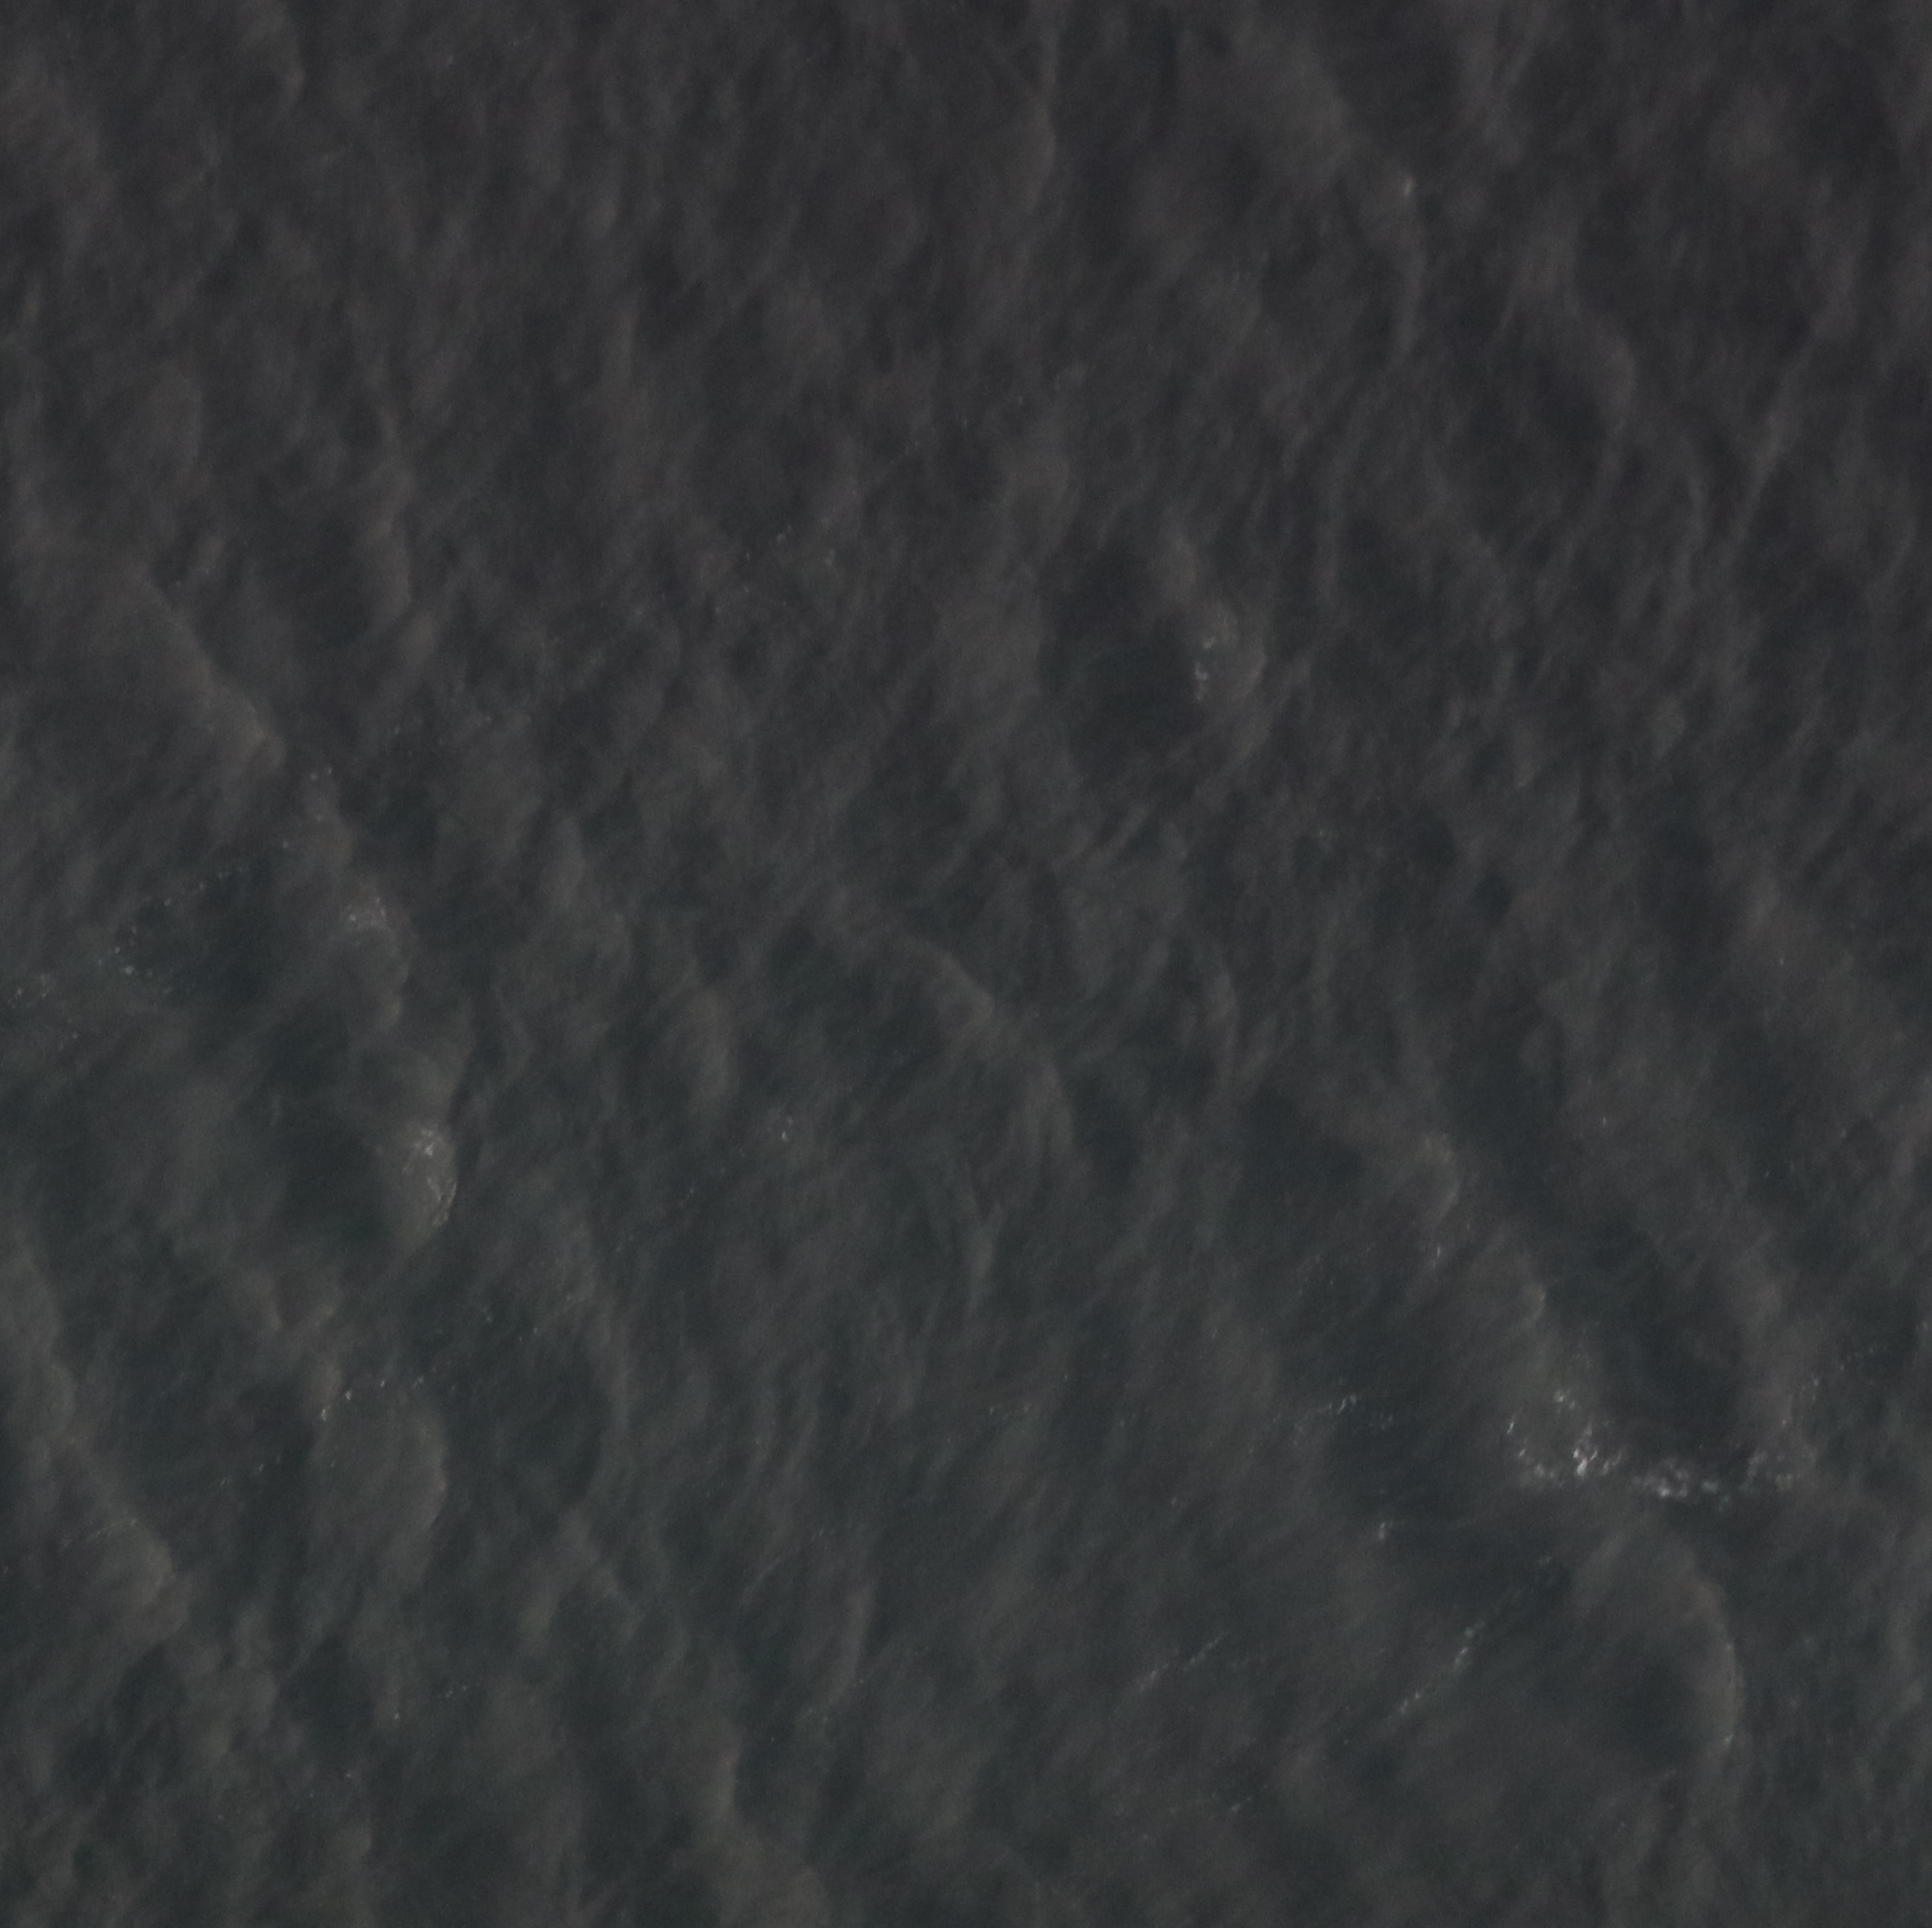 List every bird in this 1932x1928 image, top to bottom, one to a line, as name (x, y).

None